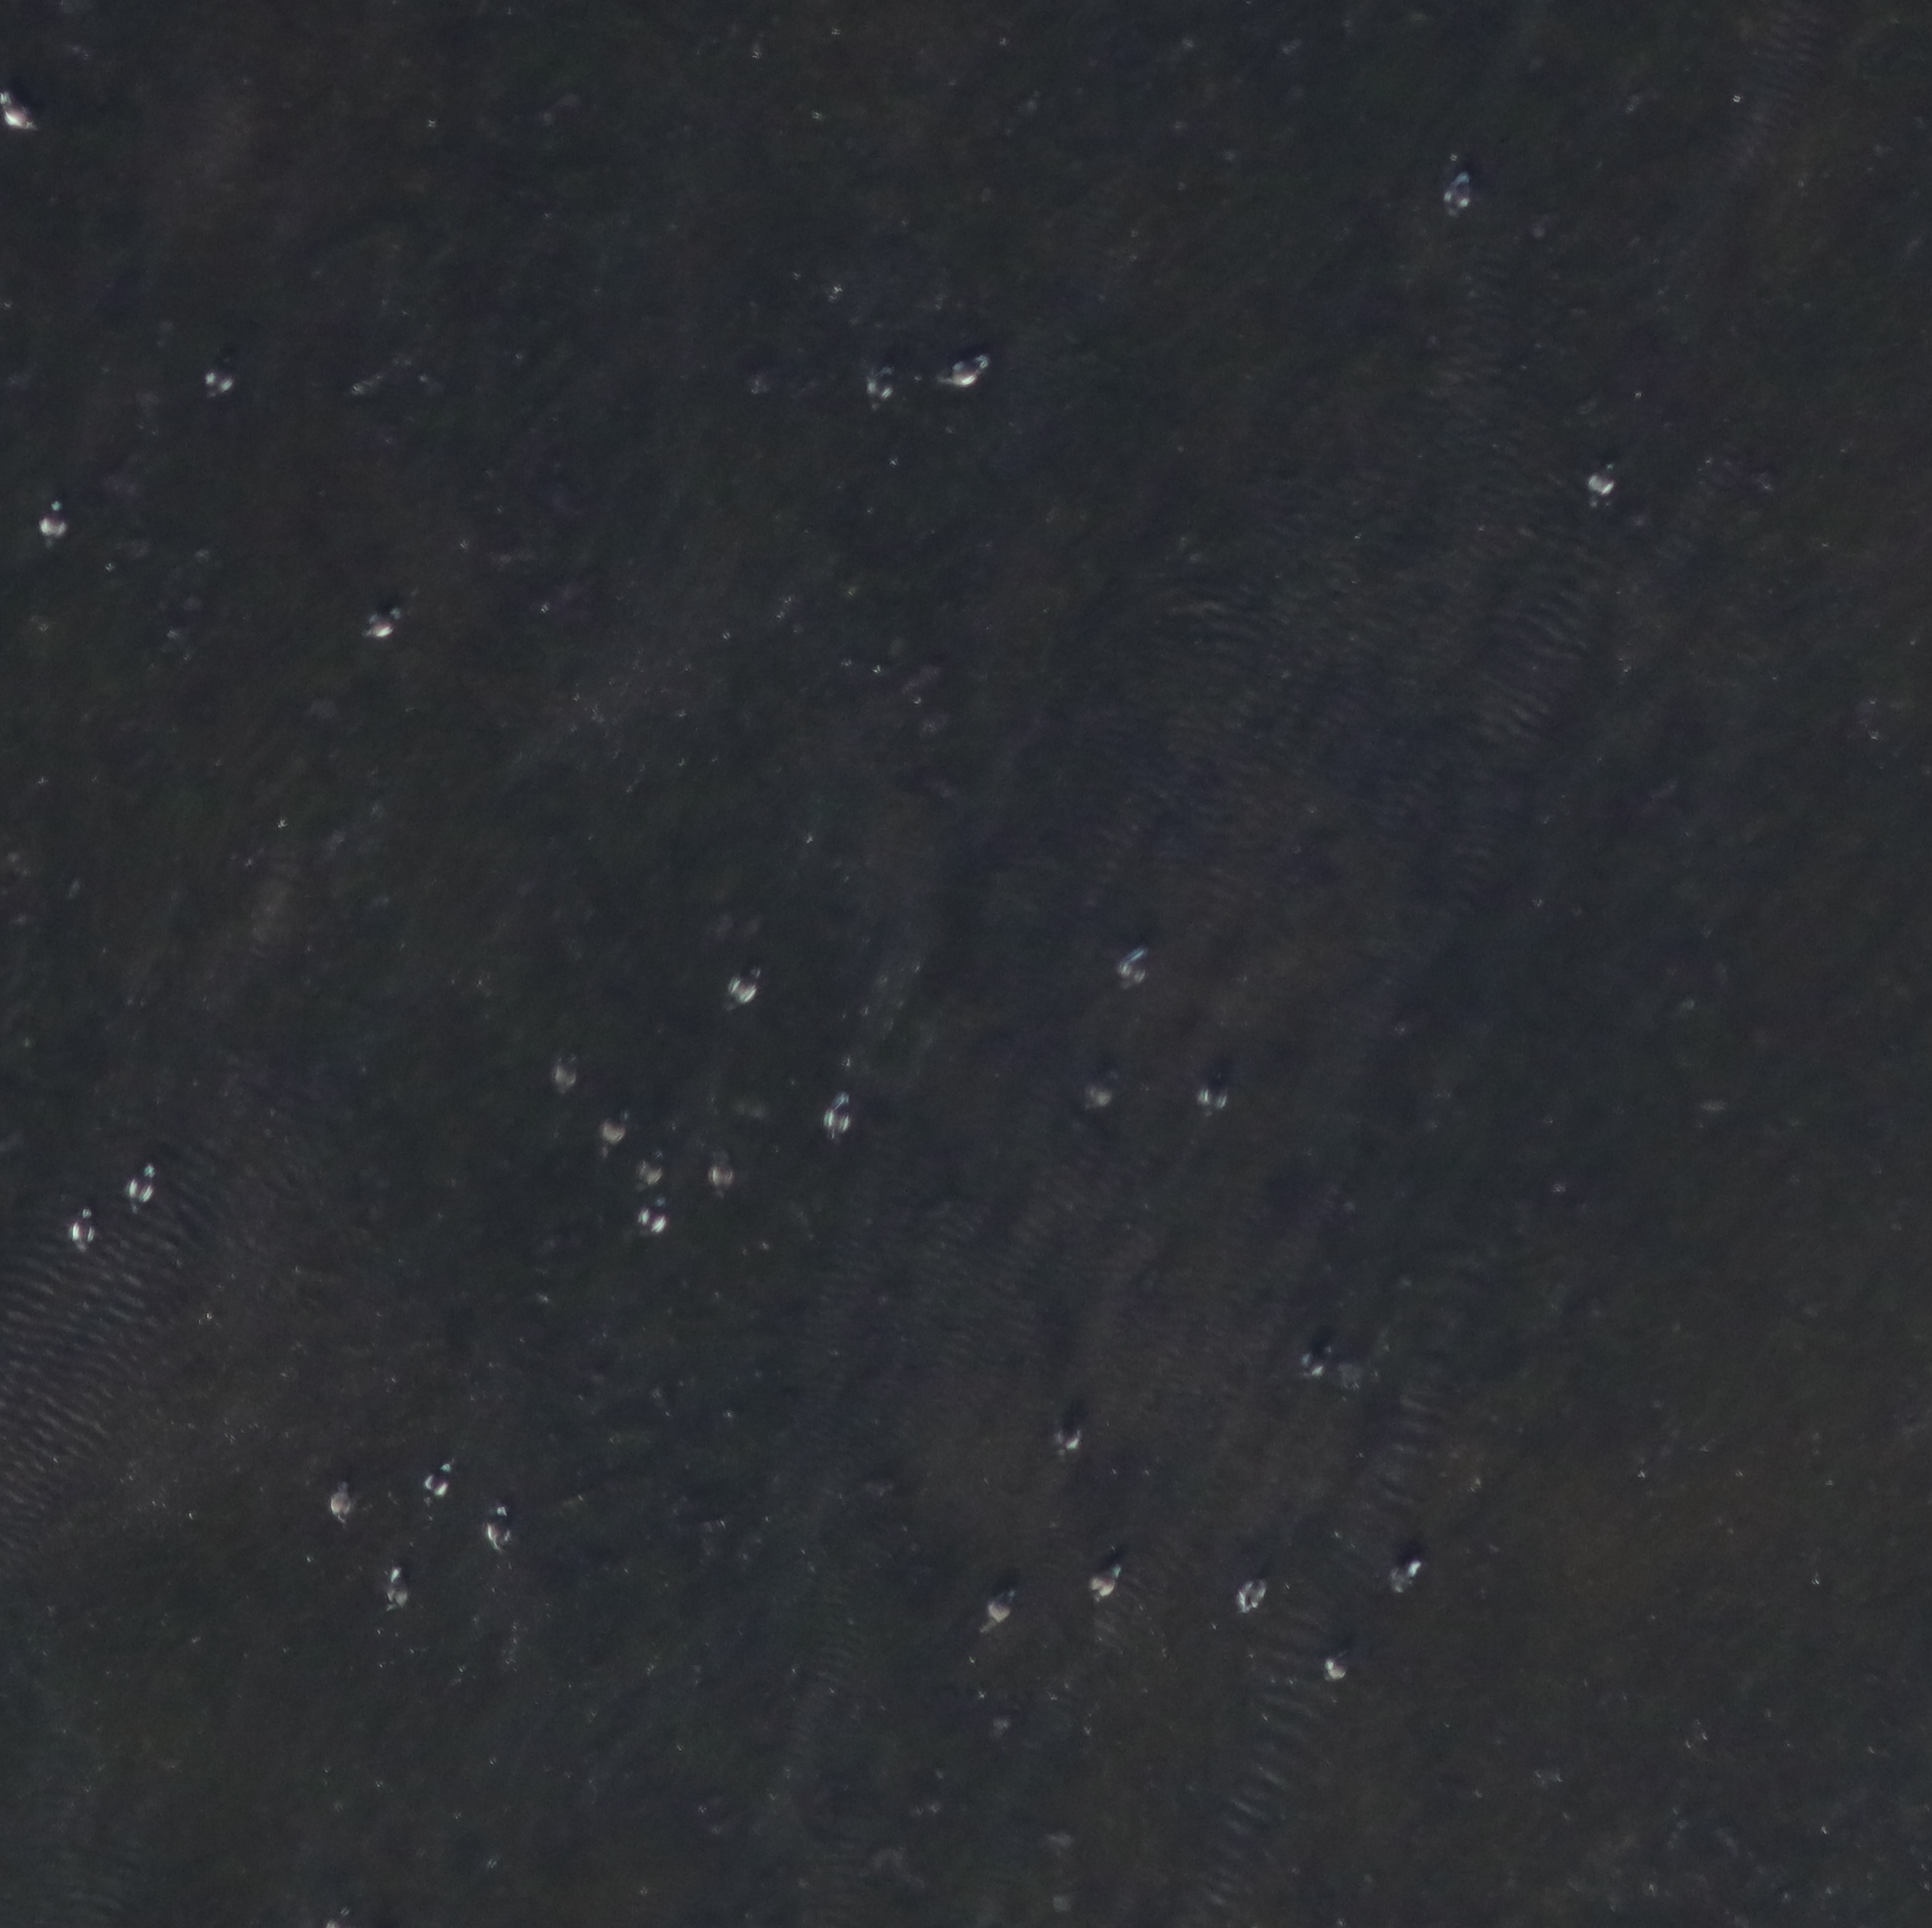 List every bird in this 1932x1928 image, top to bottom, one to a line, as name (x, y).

brant (17, 111)
brant (1456, 197)
brant (962, 371)
brant (219, 381)
brant (878, 391)
brant (1599, 481)
brant (53, 520)
brant (380, 625)
brant (1134, 972)
brant (740, 986)
brant (568, 1065)
brant (1099, 1091)
brant (1209, 1094)
brant (837, 1119)
brant (607, 1126)
brant (647, 1163)
brant (725, 1168)
brant (140, 1188)
brant (652, 1218)
brant (83, 1229)
brant (1309, 1362)
brant (1070, 1432)
brant (434, 1482)
brant (343, 1502)
brant (499, 1530)
brant (1409, 1574)
brant (1099, 1586)
brant (1253, 1592)
brant (391, 1595)
brant (999, 1610)
brant (1339, 1668)